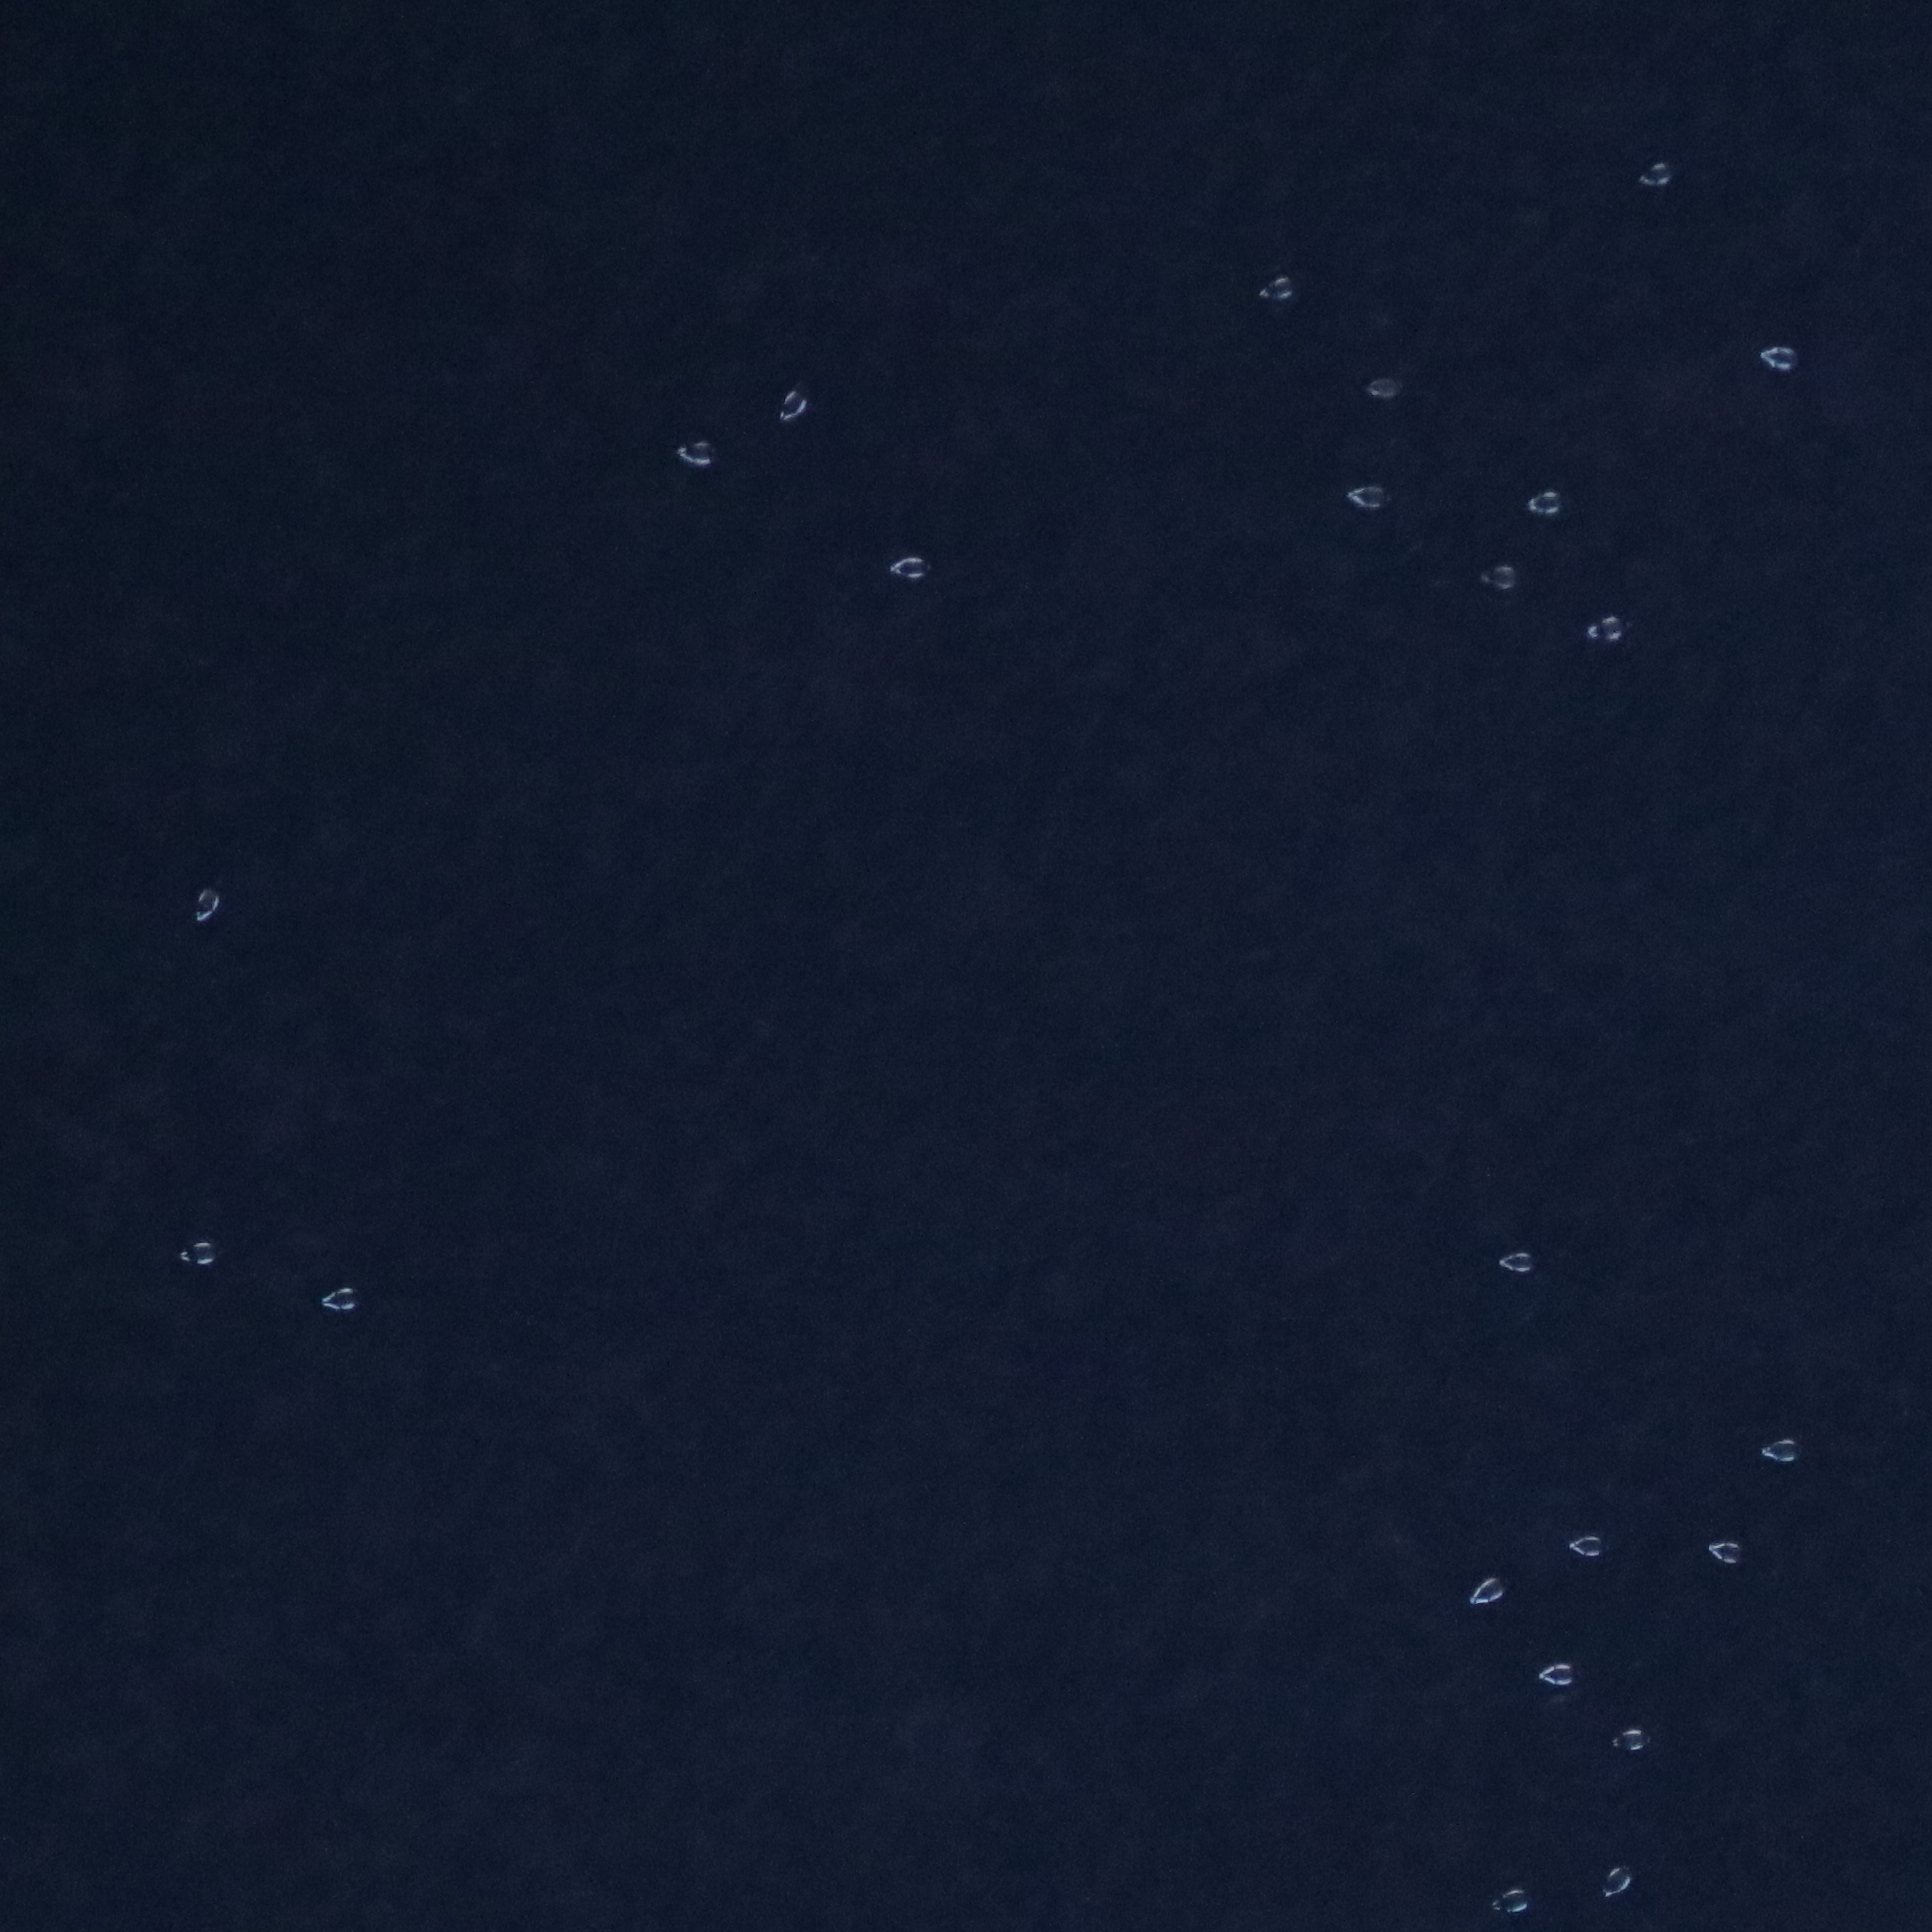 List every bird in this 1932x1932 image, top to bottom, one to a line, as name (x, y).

brant (1665, 174)
brant (1281, 287)
brant (1780, 360)
brant (1384, 386)
brant (792, 405)
brant (700, 452)
brant (1371, 499)
brant (1548, 502)
brant (914, 568)
brant (1503, 575)
brant (1610, 628)
brant (207, 902)
brant (204, 1253)
brant (1519, 1261)
brant (342, 1300)
brant (1784, 1449)
brant (1586, 1549)
brant (1728, 1551)
brant (1489, 1591)
brant (1559, 1674)
brant (1630, 1739)
brant (1616, 1880)
brant (1513, 1901)